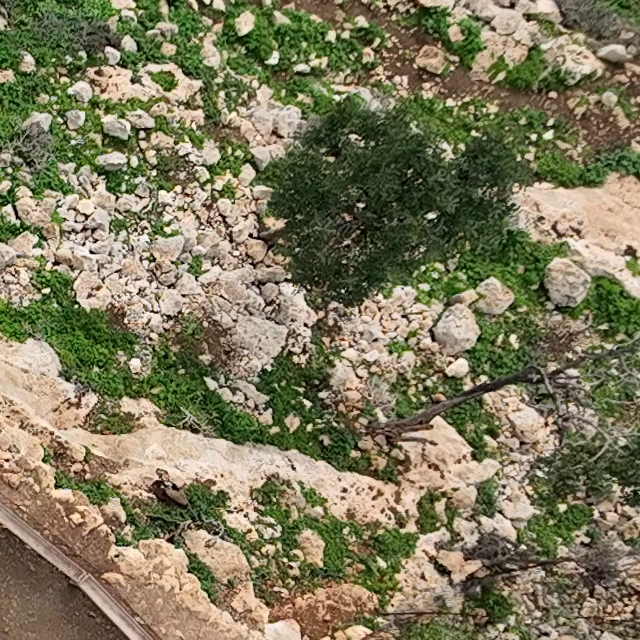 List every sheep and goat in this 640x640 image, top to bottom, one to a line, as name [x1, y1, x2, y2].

goat [0, 613, 7, 639]